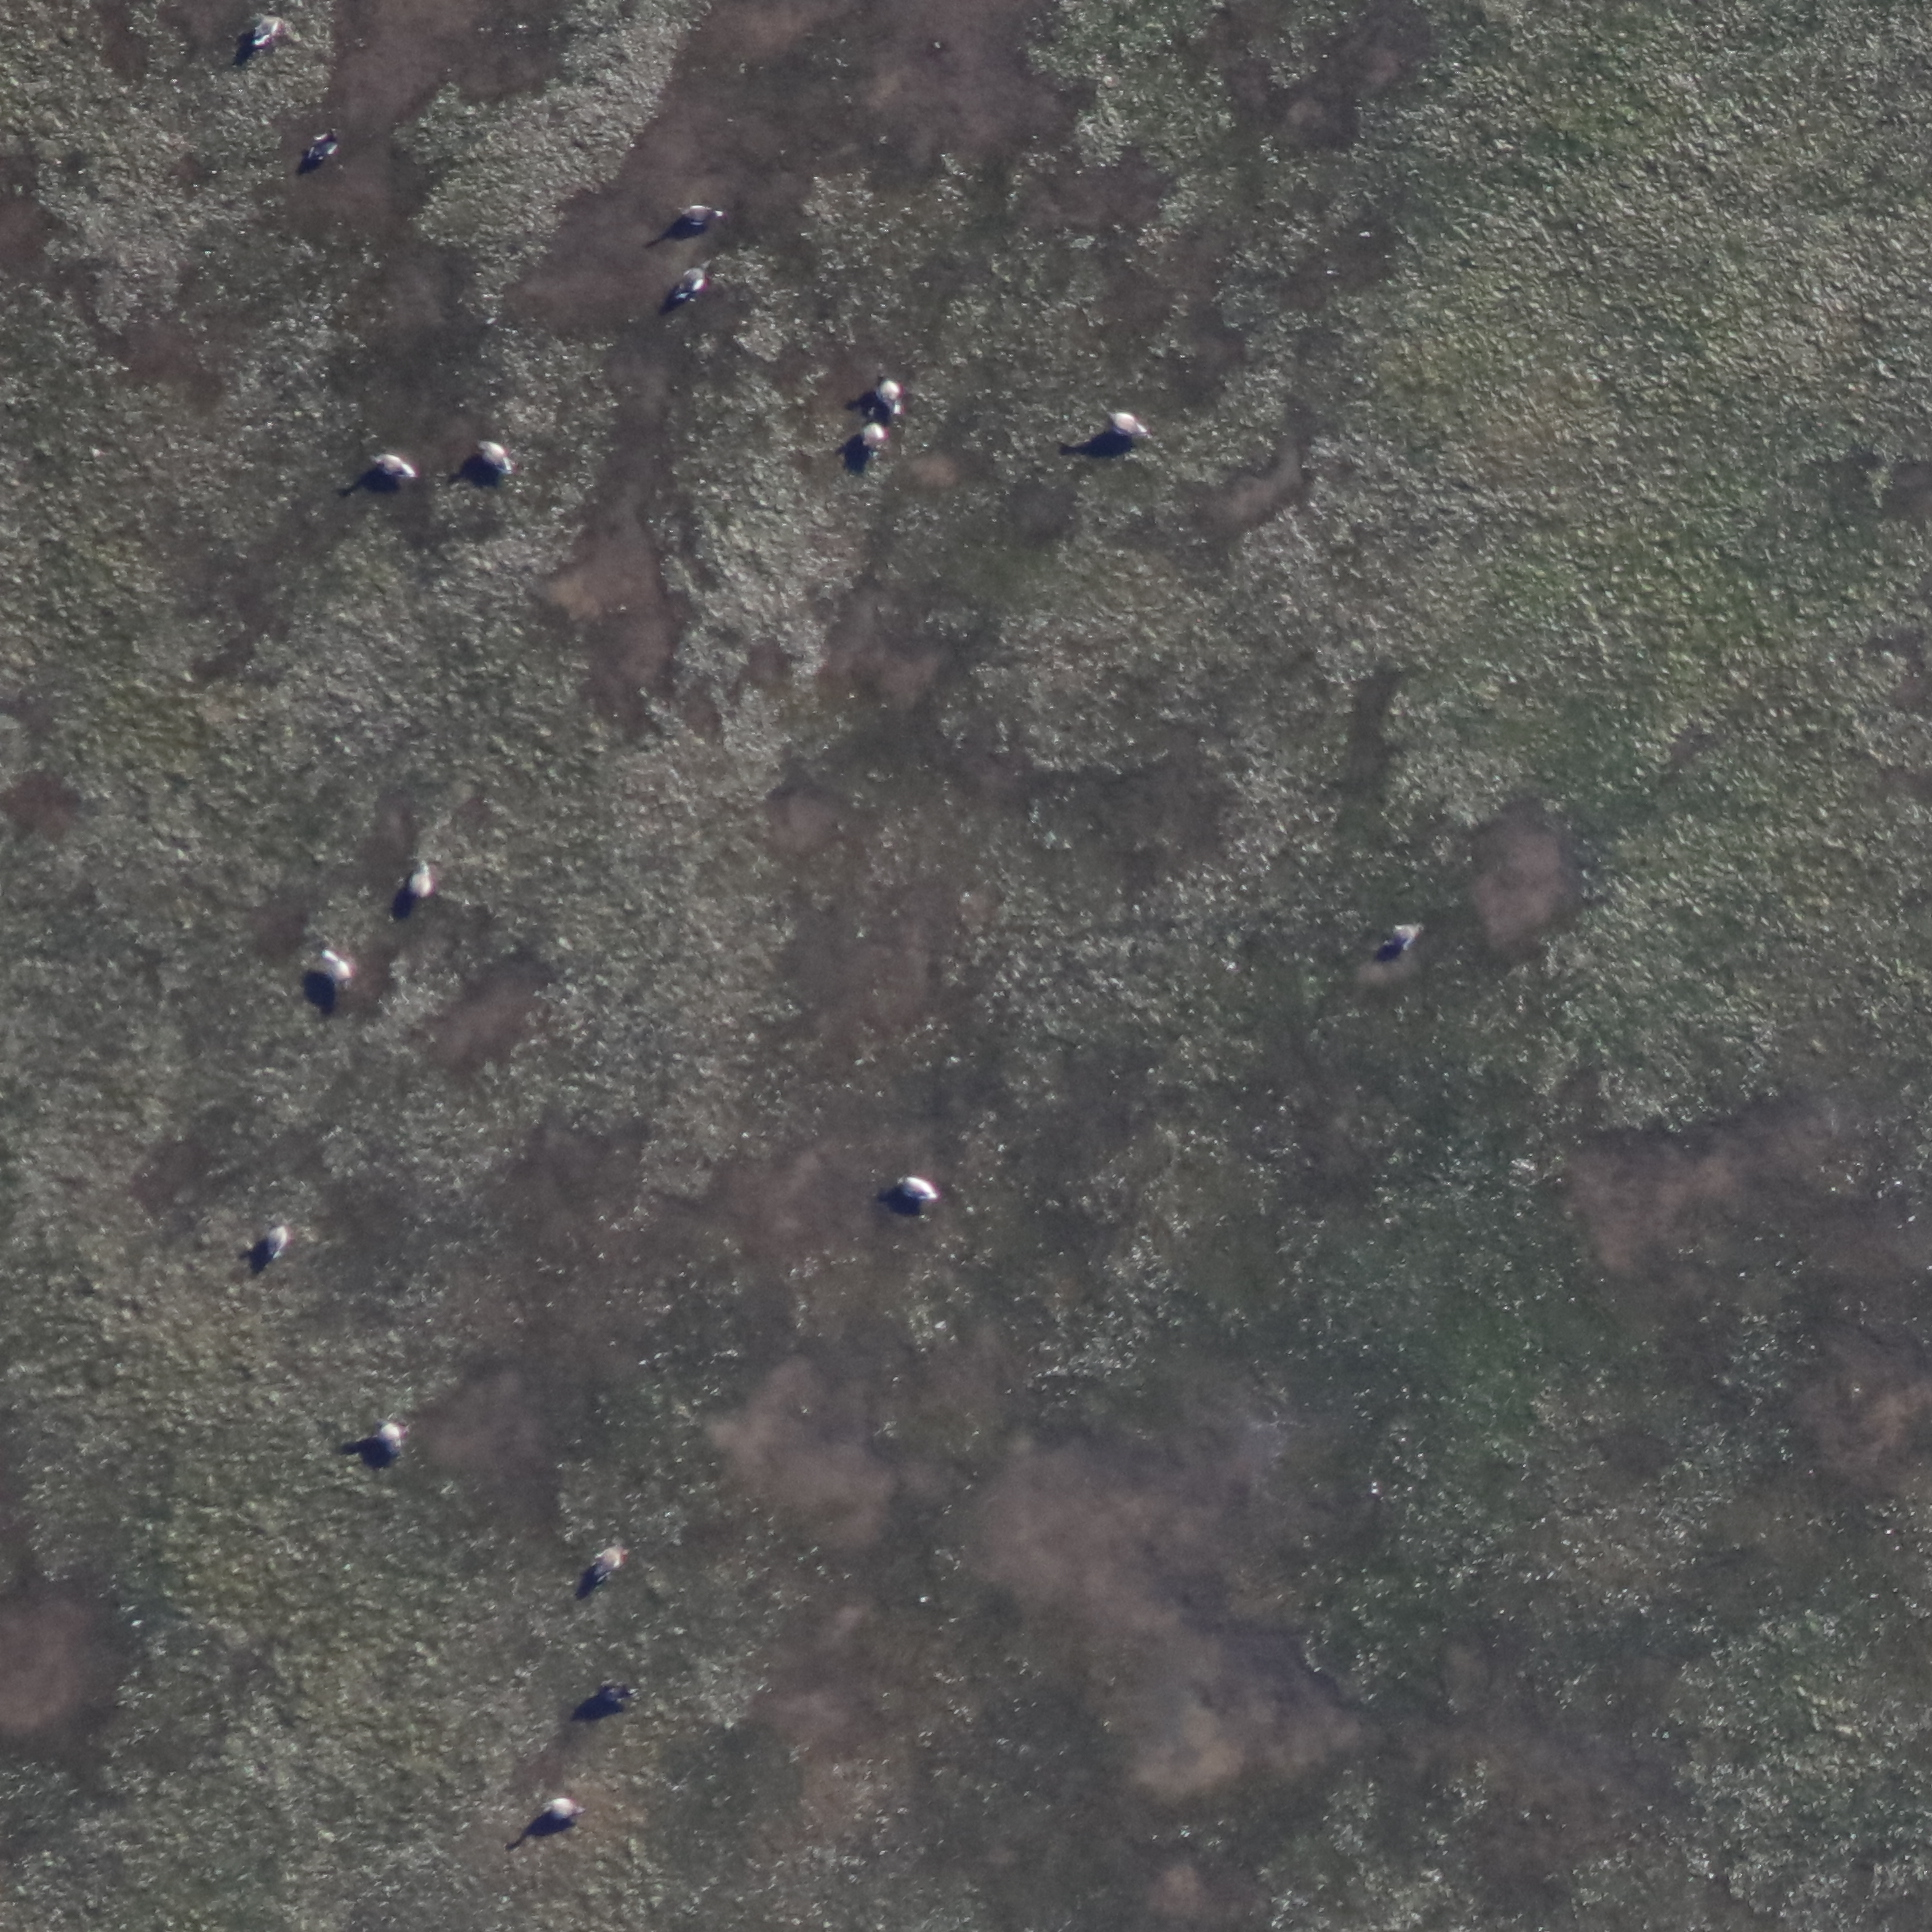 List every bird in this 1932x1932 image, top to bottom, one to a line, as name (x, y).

brant (260, 27)
brant (324, 142)
brant (700, 217)
brant (691, 284)
brant (888, 396)
brant (1127, 426)
brant (875, 435)
brant (493, 456)
brant (394, 466)
brant (415, 884)
brant (1406, 935)
brant (335, 969)
brant (919, 1189)
brant (277, 1242)
brant (390, 1440)
brant (608, 1559)
brant (612, 1696)
brant (565, 1807)